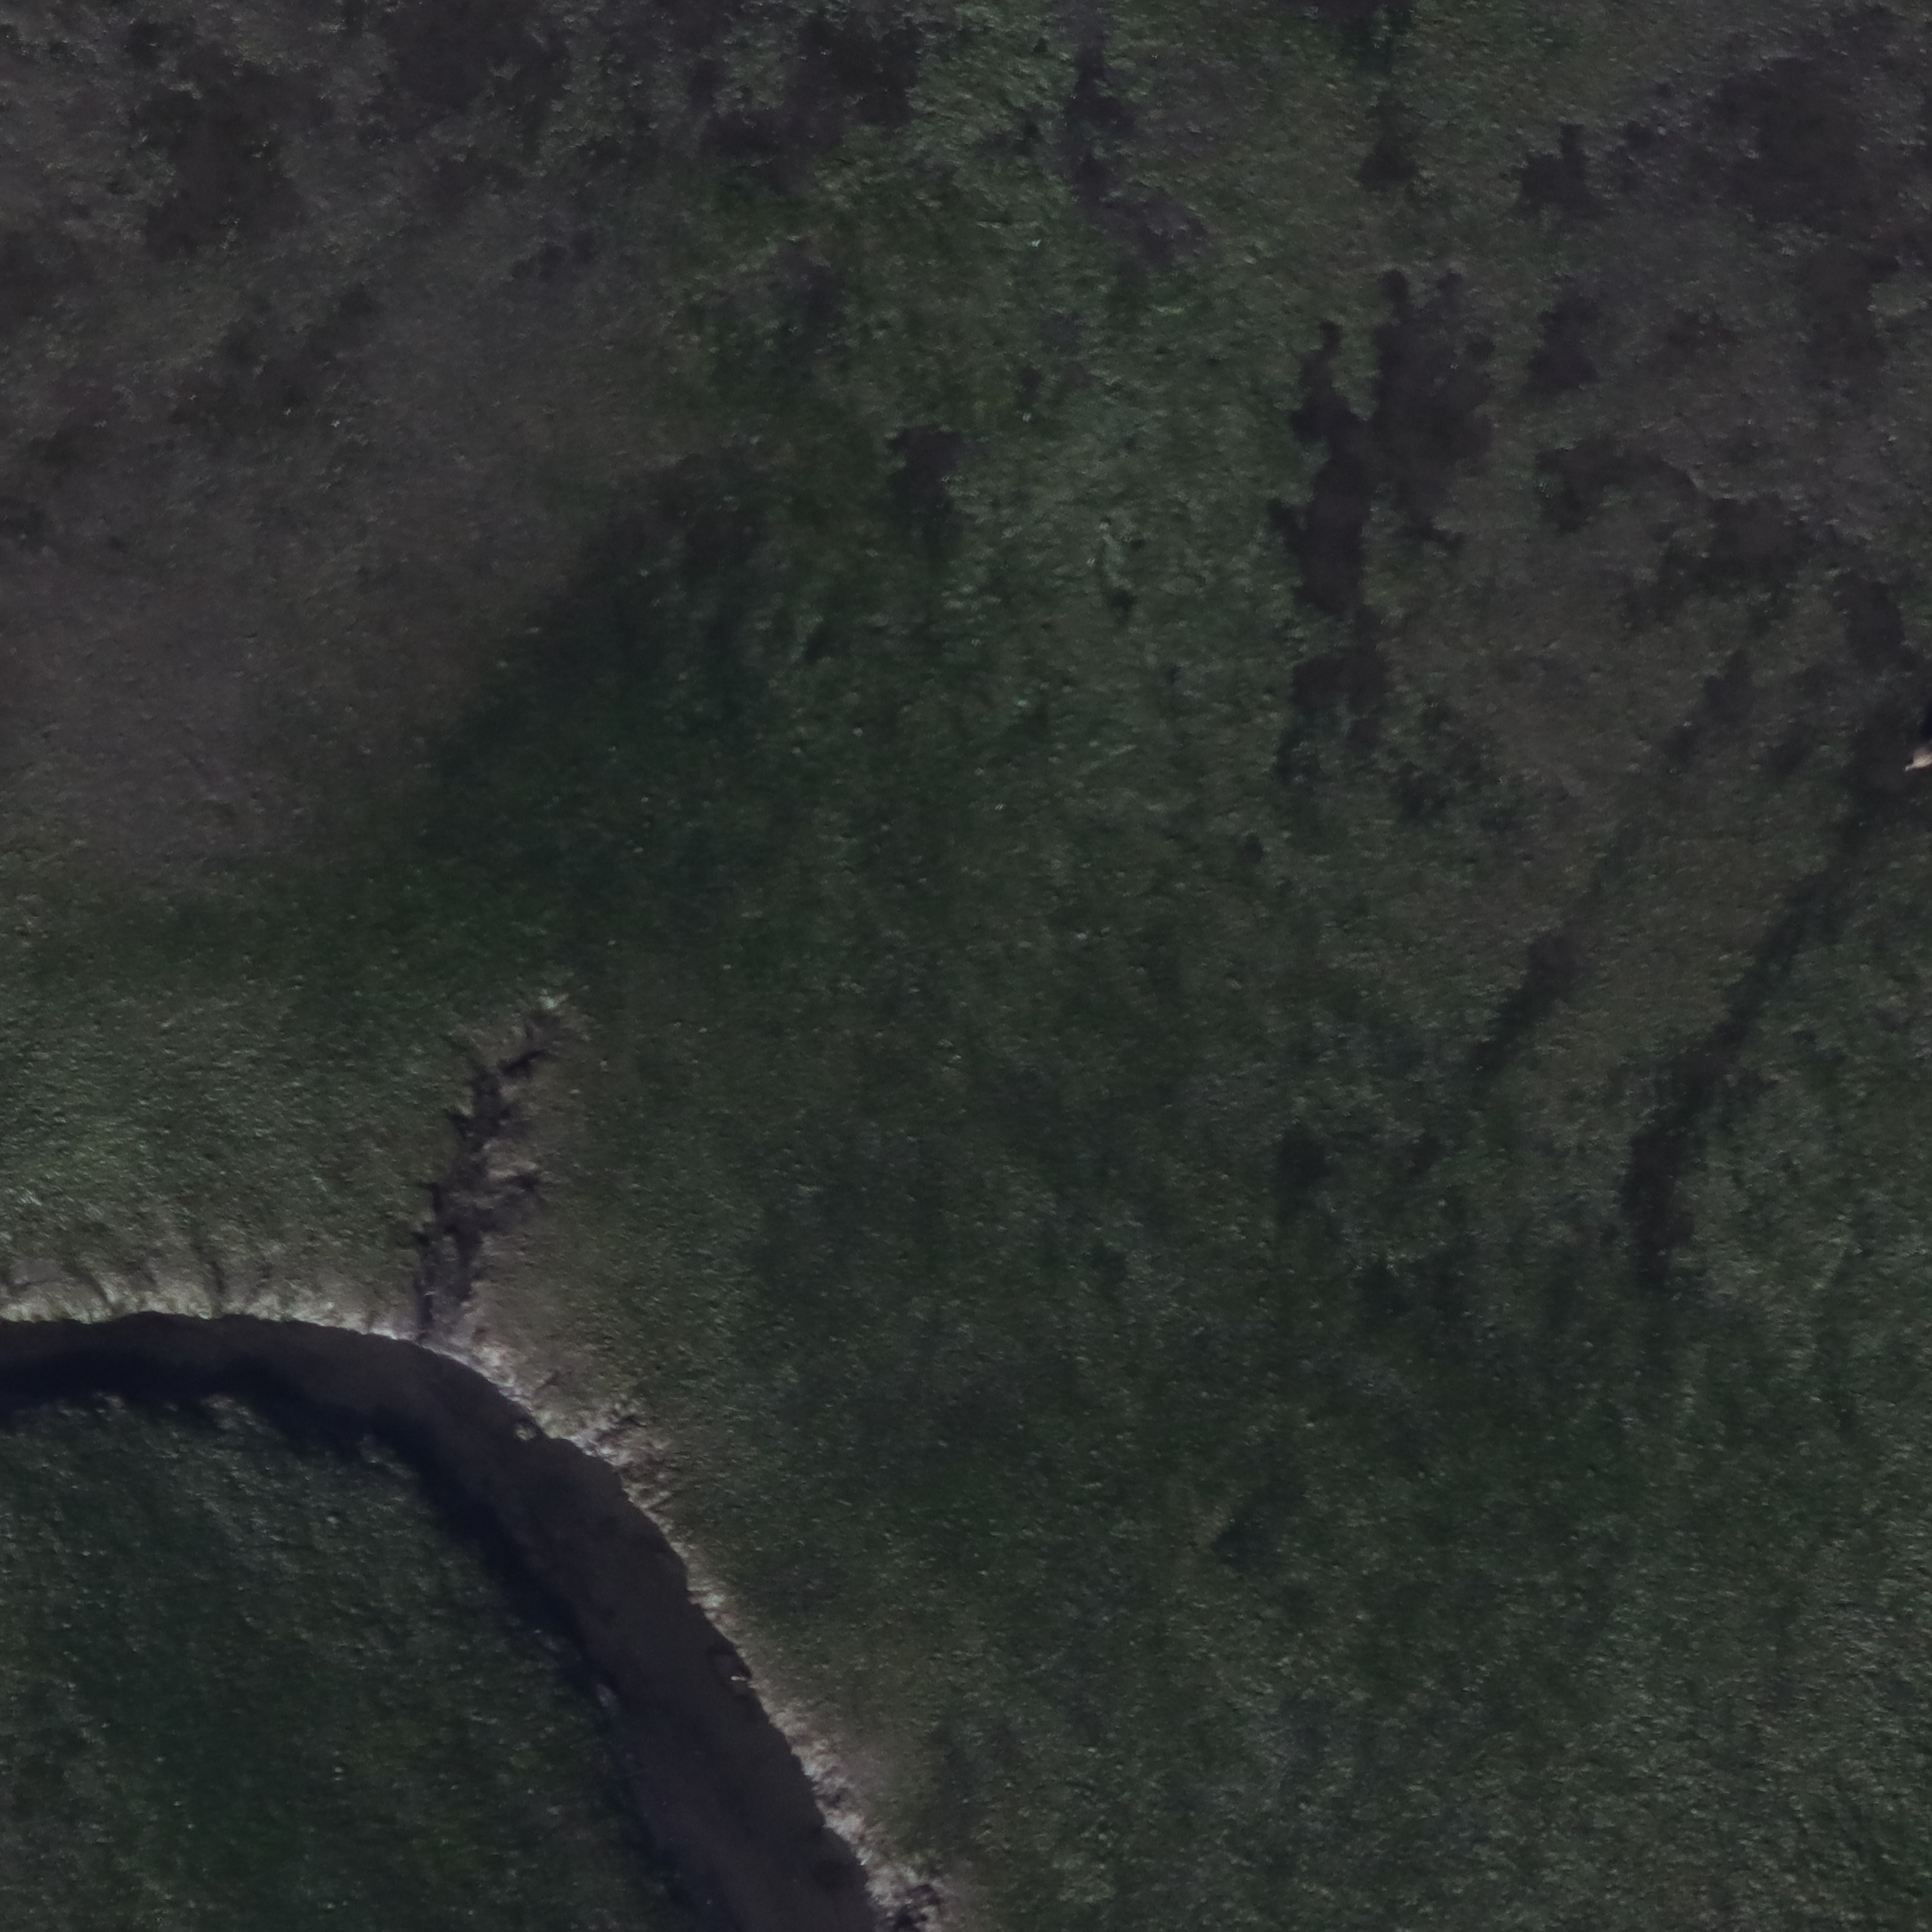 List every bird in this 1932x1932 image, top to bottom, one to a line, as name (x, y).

Canada goose (1927, 751)